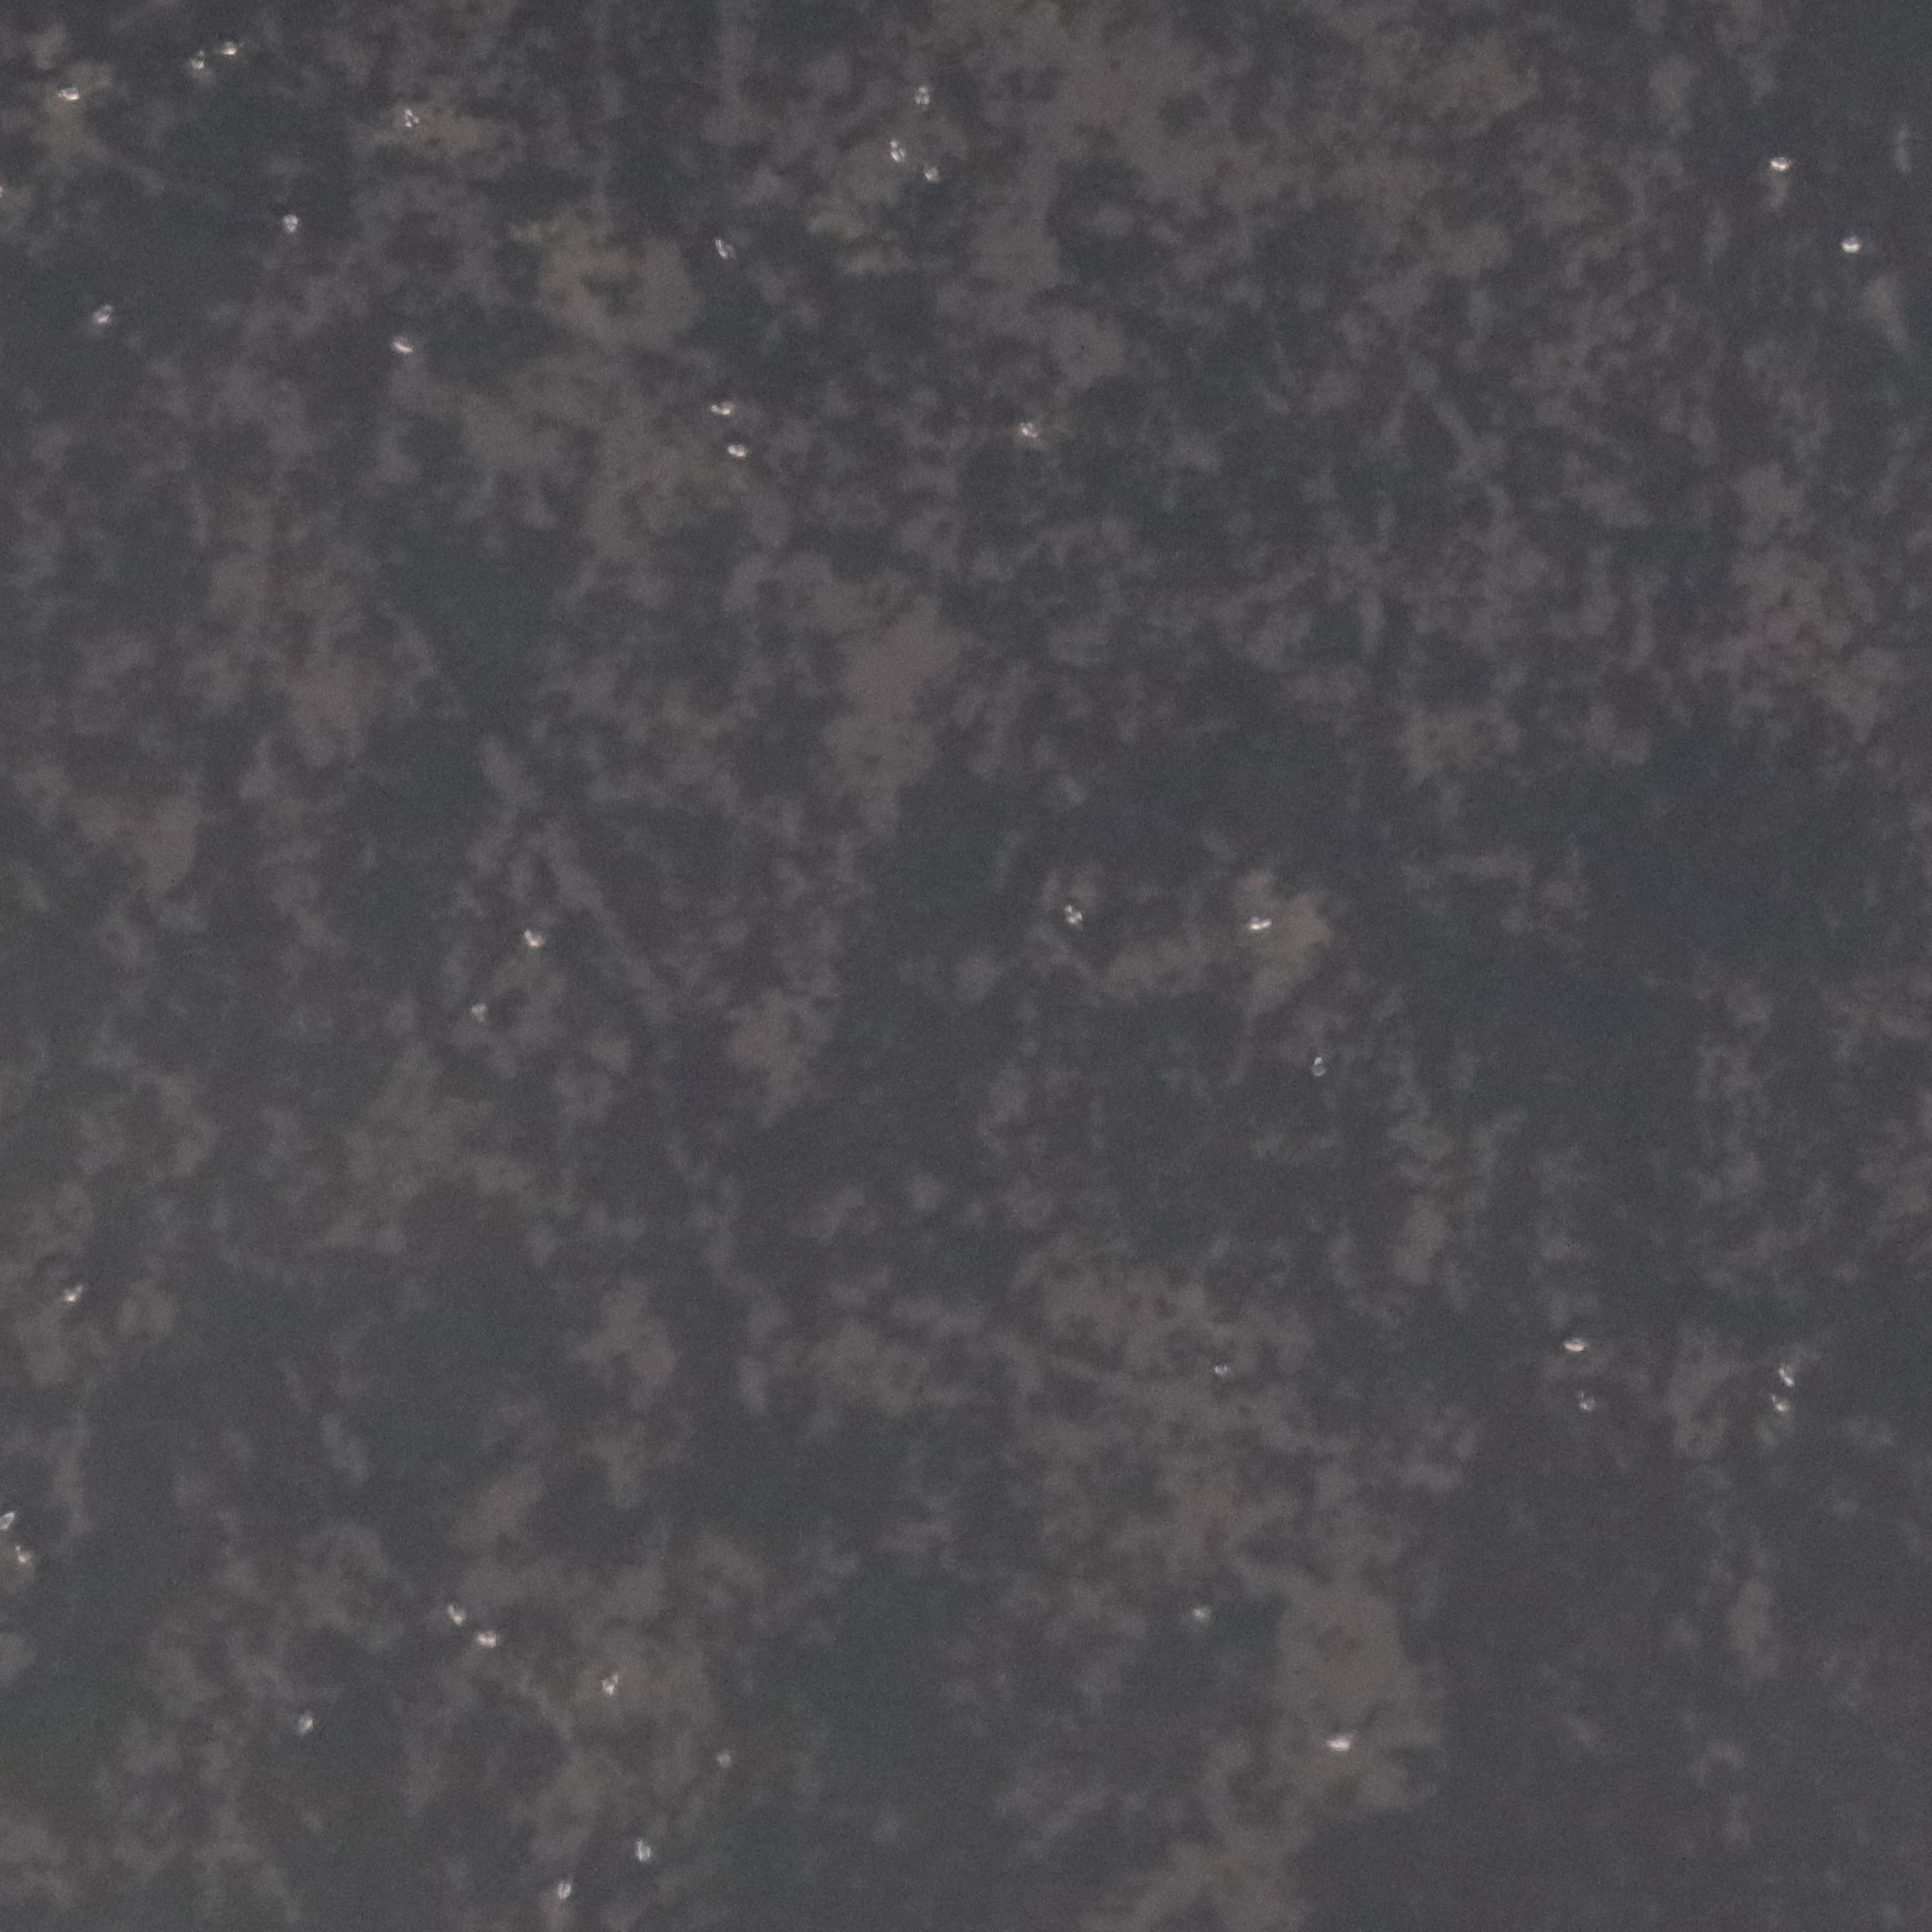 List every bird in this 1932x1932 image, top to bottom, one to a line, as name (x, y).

brant (228, 49)
brant (190, 59)
brant (77, 88)
brant (932, 90)
brant (409, 126)
brant (906, 146)
brant (1771, 171)
brant (937, 175)
brant (6, 187)
brant (304, 218)
brant (1854, 240)
brant (726, 250)
brant (114, 317)
brant (401, 338)
brant (729, 408)
brant (1025, 426)
brant (748, 448)
brant (1081, 914)
brant (1262, 920)
brant (539, 933)
brant (477, 1011)
brant (1314, 1070)
brant (79, 1289)
brant (1572, 1340)
brant (1231, 1376)
brant (1781, 1377)
brant (1587, 1398)
brant (1776, 1405)
brant (22, 1555)
brant (446, 1611)
brant (1208, 1615)
brant (490, 1647)
brant (608, 1690)
brant (310, 1731)
brant (1344, 1740)
brant (720, 1765)
brant (641, 1849)
brant (565, 1889)